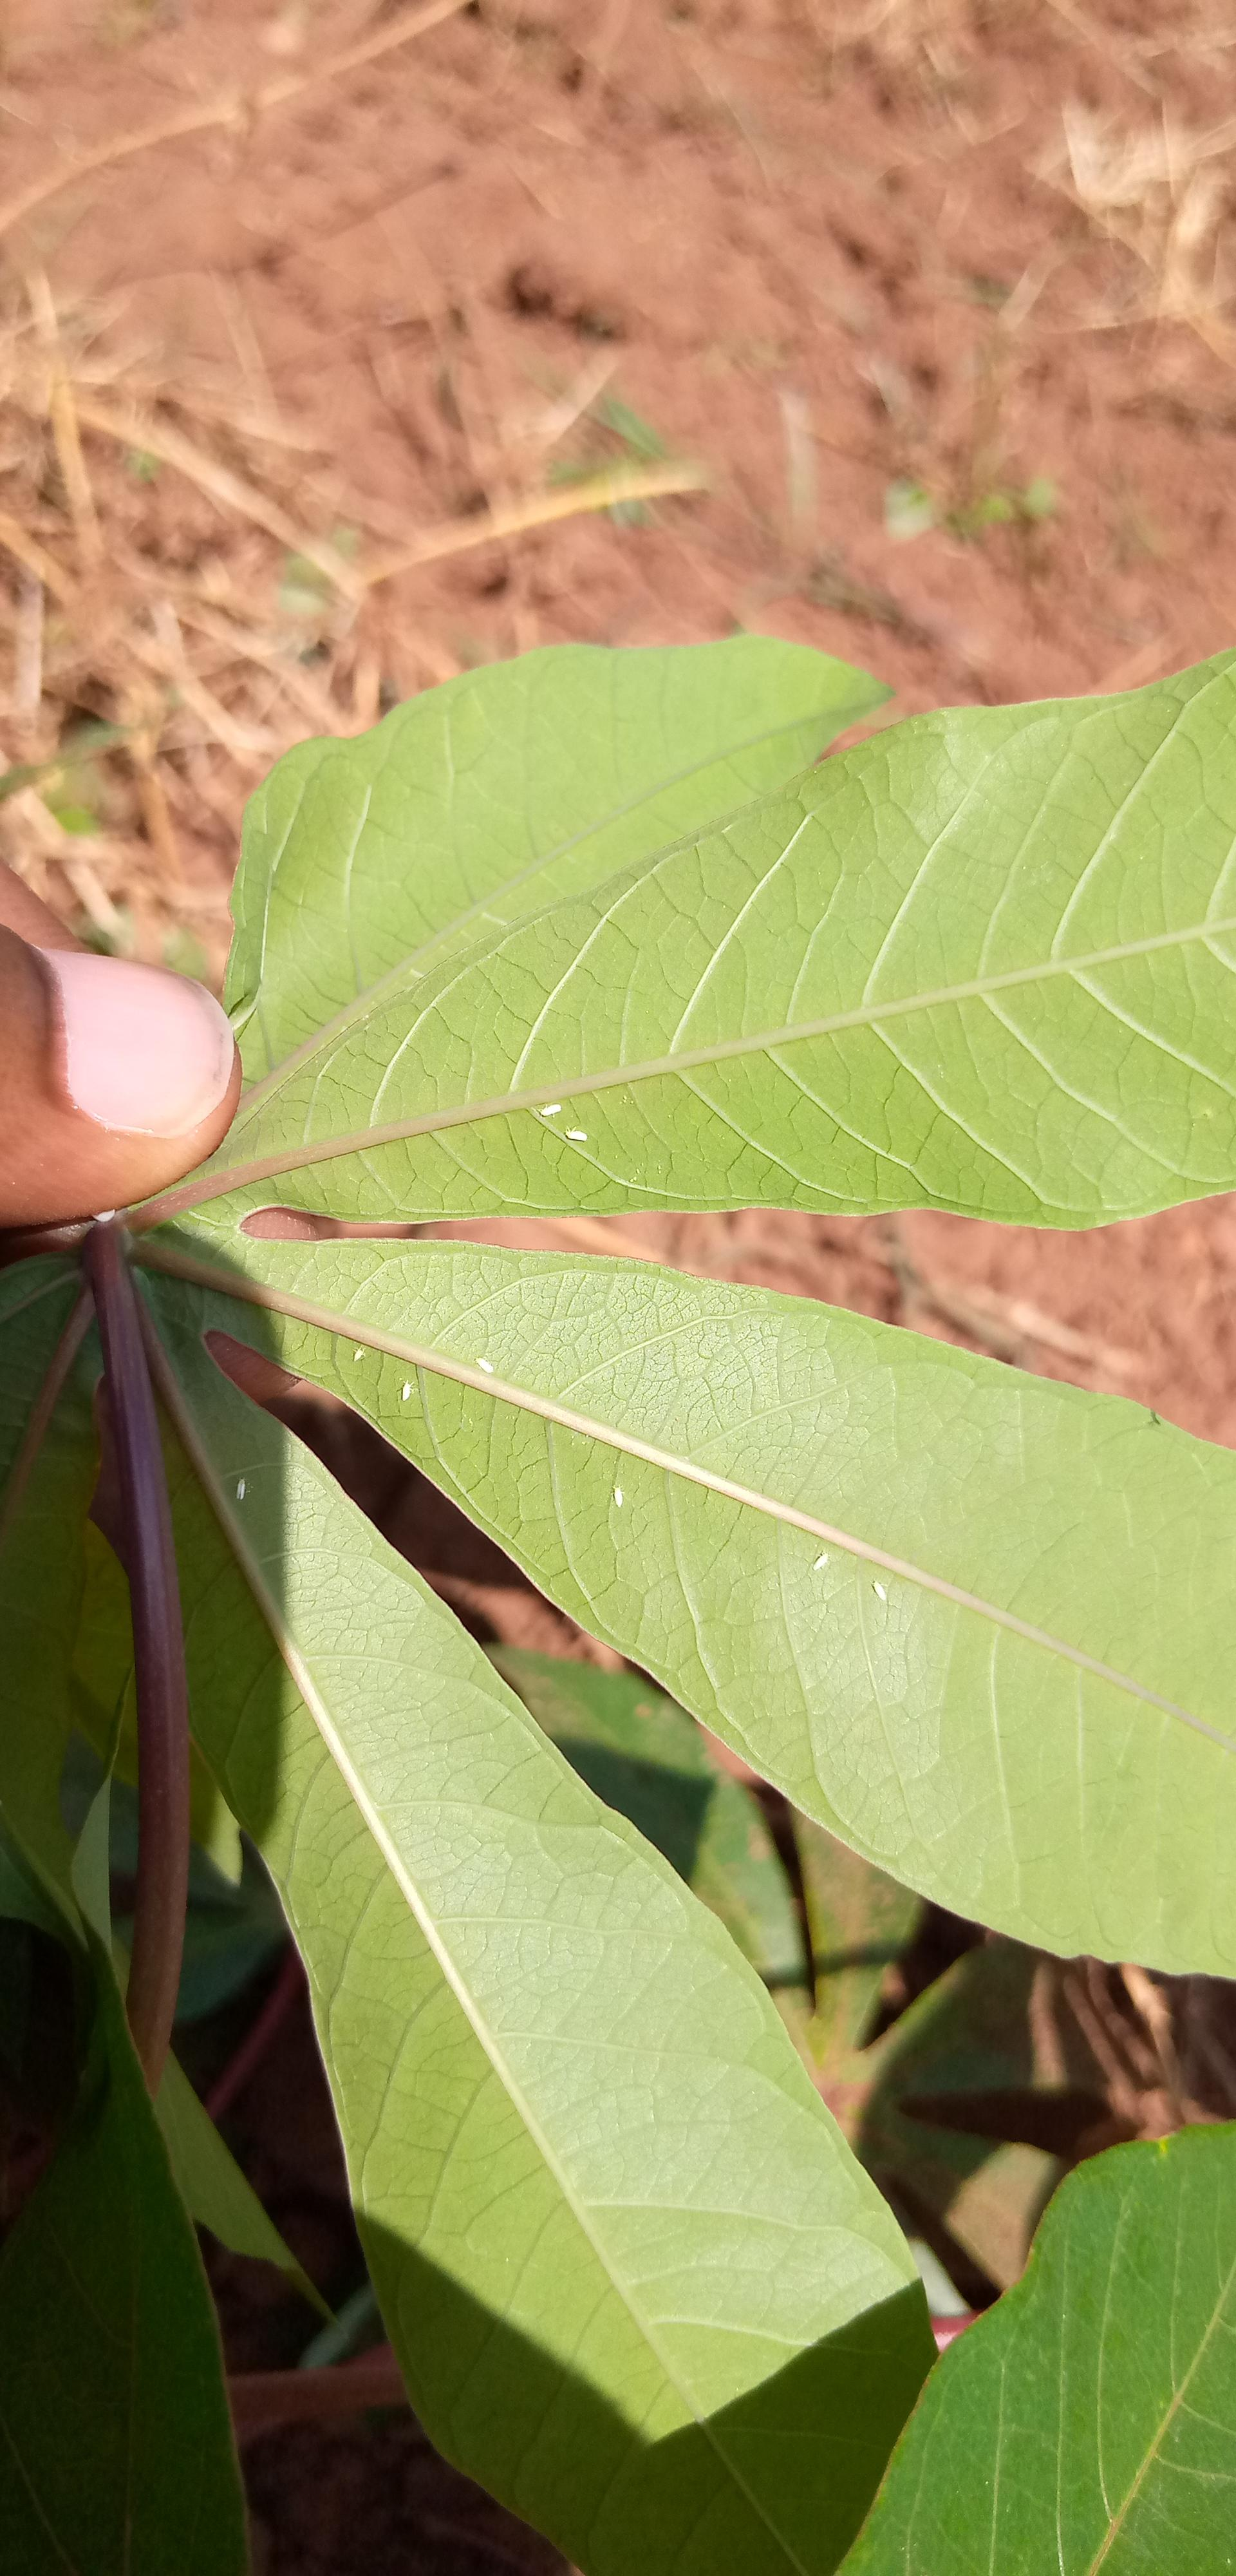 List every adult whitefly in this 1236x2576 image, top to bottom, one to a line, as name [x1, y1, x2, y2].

whitefly [534, 1095, 567, 1121]
whitefly [559, 1124, 593, 1151]
whitefly [341, 1336, 376, 1368]
whitefly [469, 1347, 503, 1382]
whitefly [394, 1372, 420, 1407]
whitefly [230, 1473, 256, 1516]
whitefly [606, 1479, 633, 1518]
whitefly [810, 1546, 830, 1580]
whitefly [868, 1571, 895, 1609]